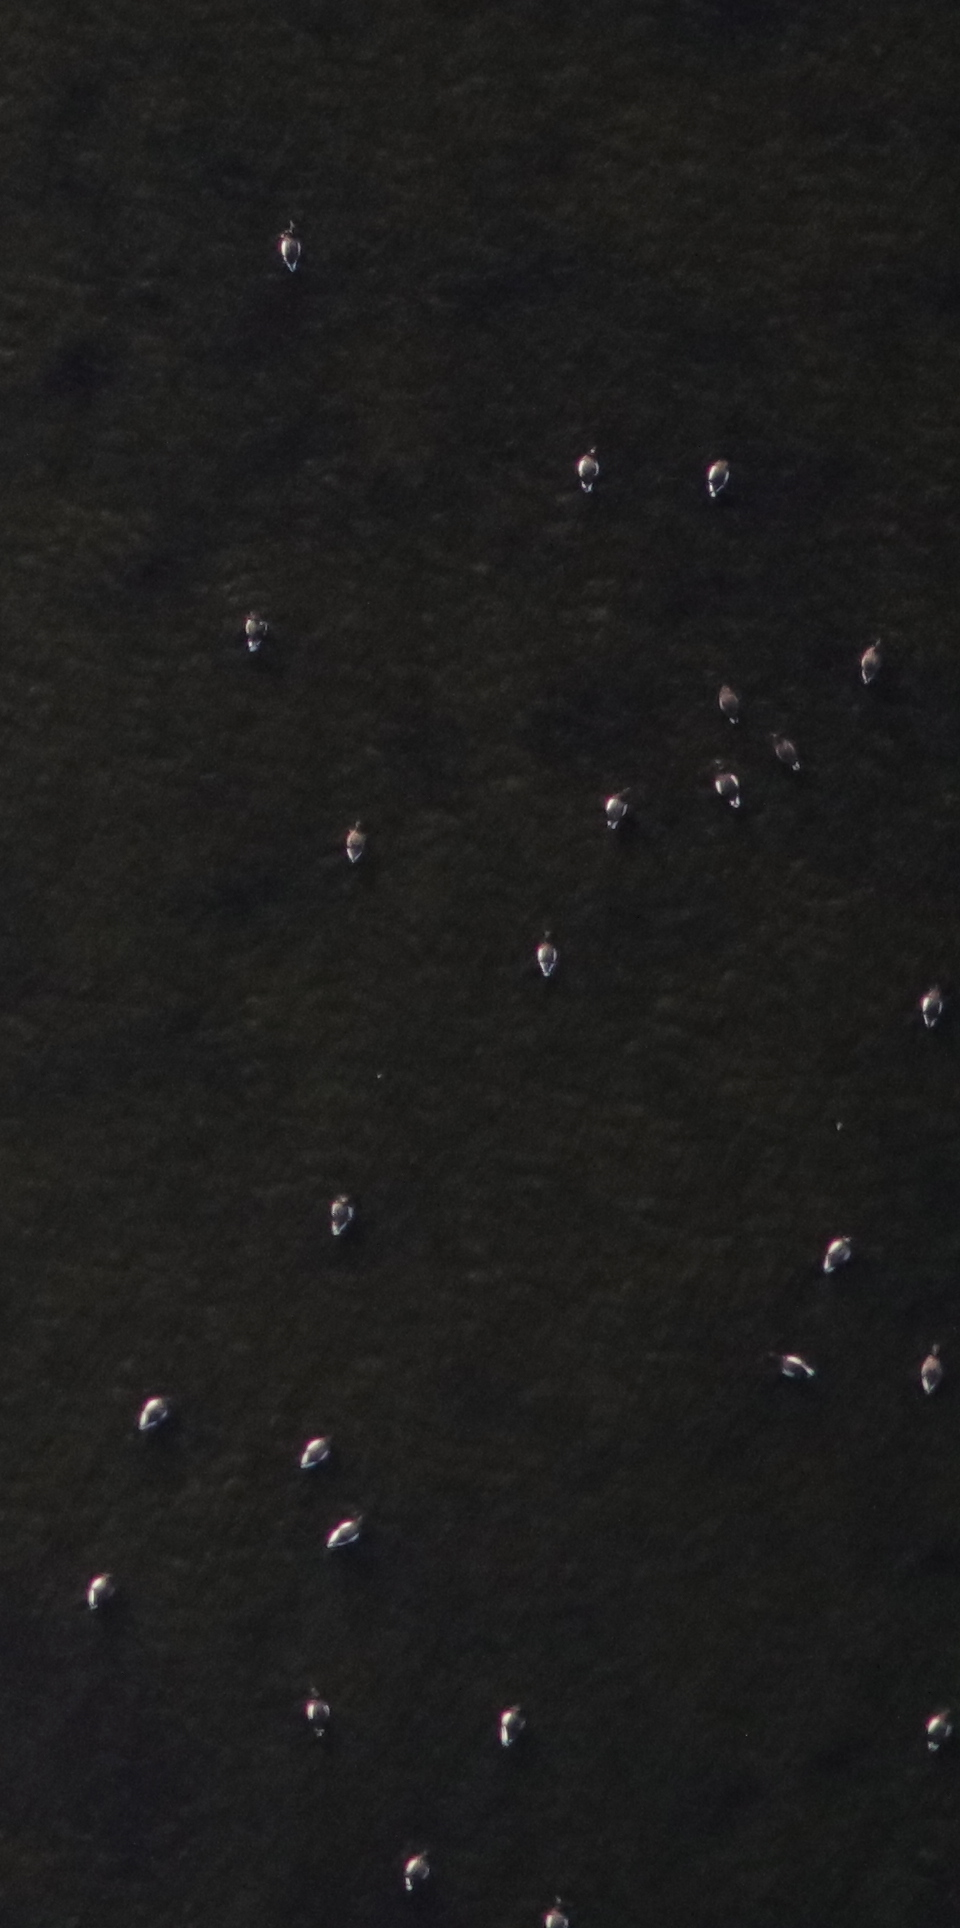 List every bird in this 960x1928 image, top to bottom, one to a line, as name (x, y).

brant (291, 248)
brant (587, 467)
brant (719, 475)
brant (255, 630)
brant (869, 661)
brant (729, 703)
brant (787, 751)
brant (724, 783)
brant (615, 809)
brant (354, 839)
brant (546, 954)
brant (936, 1006)
brant (340, 1213)
brant (836, 1253)
brant (792, 1366)
brant (935, 1369)
brant (154, 1411)
brant (315, 1451)
brant (342, 1533)
brant (99, 1591)
brant (316, 1712)
brant (512, 1721)
brant (939, 1735)
brant (415, 1872)